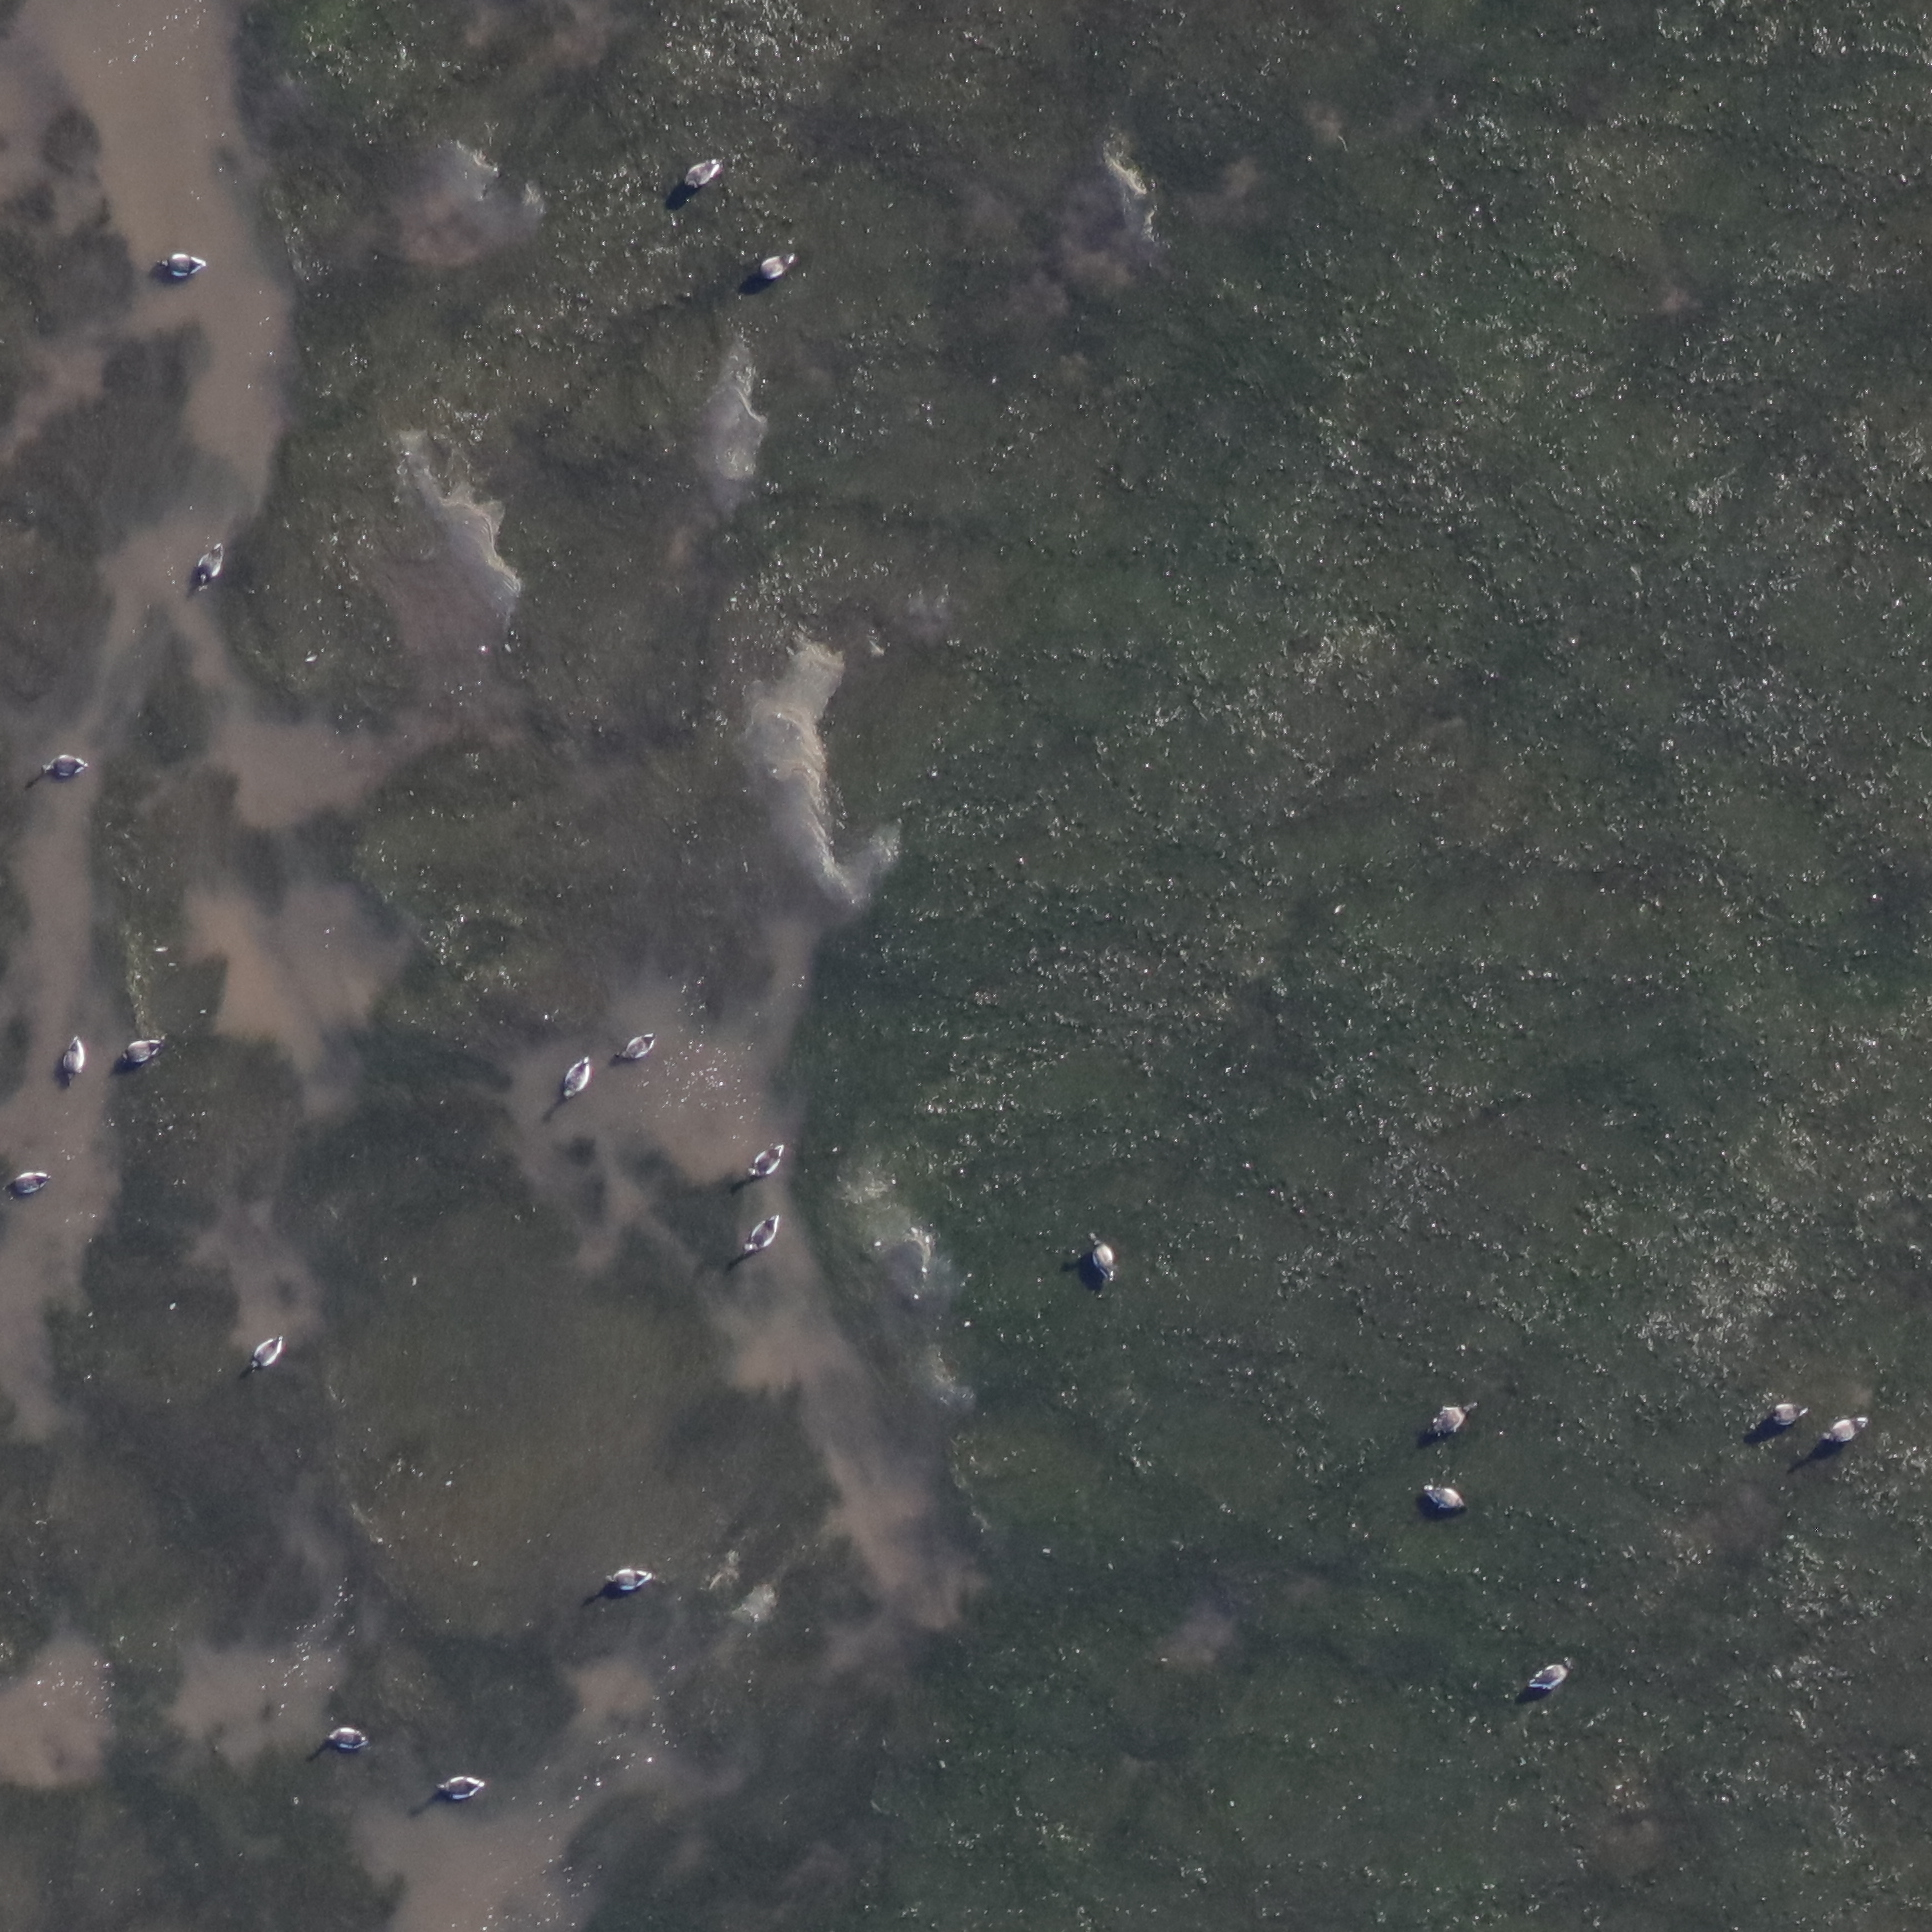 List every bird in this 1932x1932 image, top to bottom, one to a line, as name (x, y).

brant (699, 176)
brant (184, 266)
brant (776, 266)
brant (209, 567)
brant (63, 768)
brant (637, 1050)
brant (143, 1052)
brant (72, 1059)
brant (575, 1078)
brant (767, 1162)
brant (27, 1182)
brant (764, 1233)
brant (1103, 1257)
brant (267, 1353)
brant (1788, 1411)
brant (1452, 1421)
brant (1847, 1429)
brant (1445, 1497)
brant (628, 1580)
brant (1552, 1676)
brant (347, 1739)
brant (458, 1786)